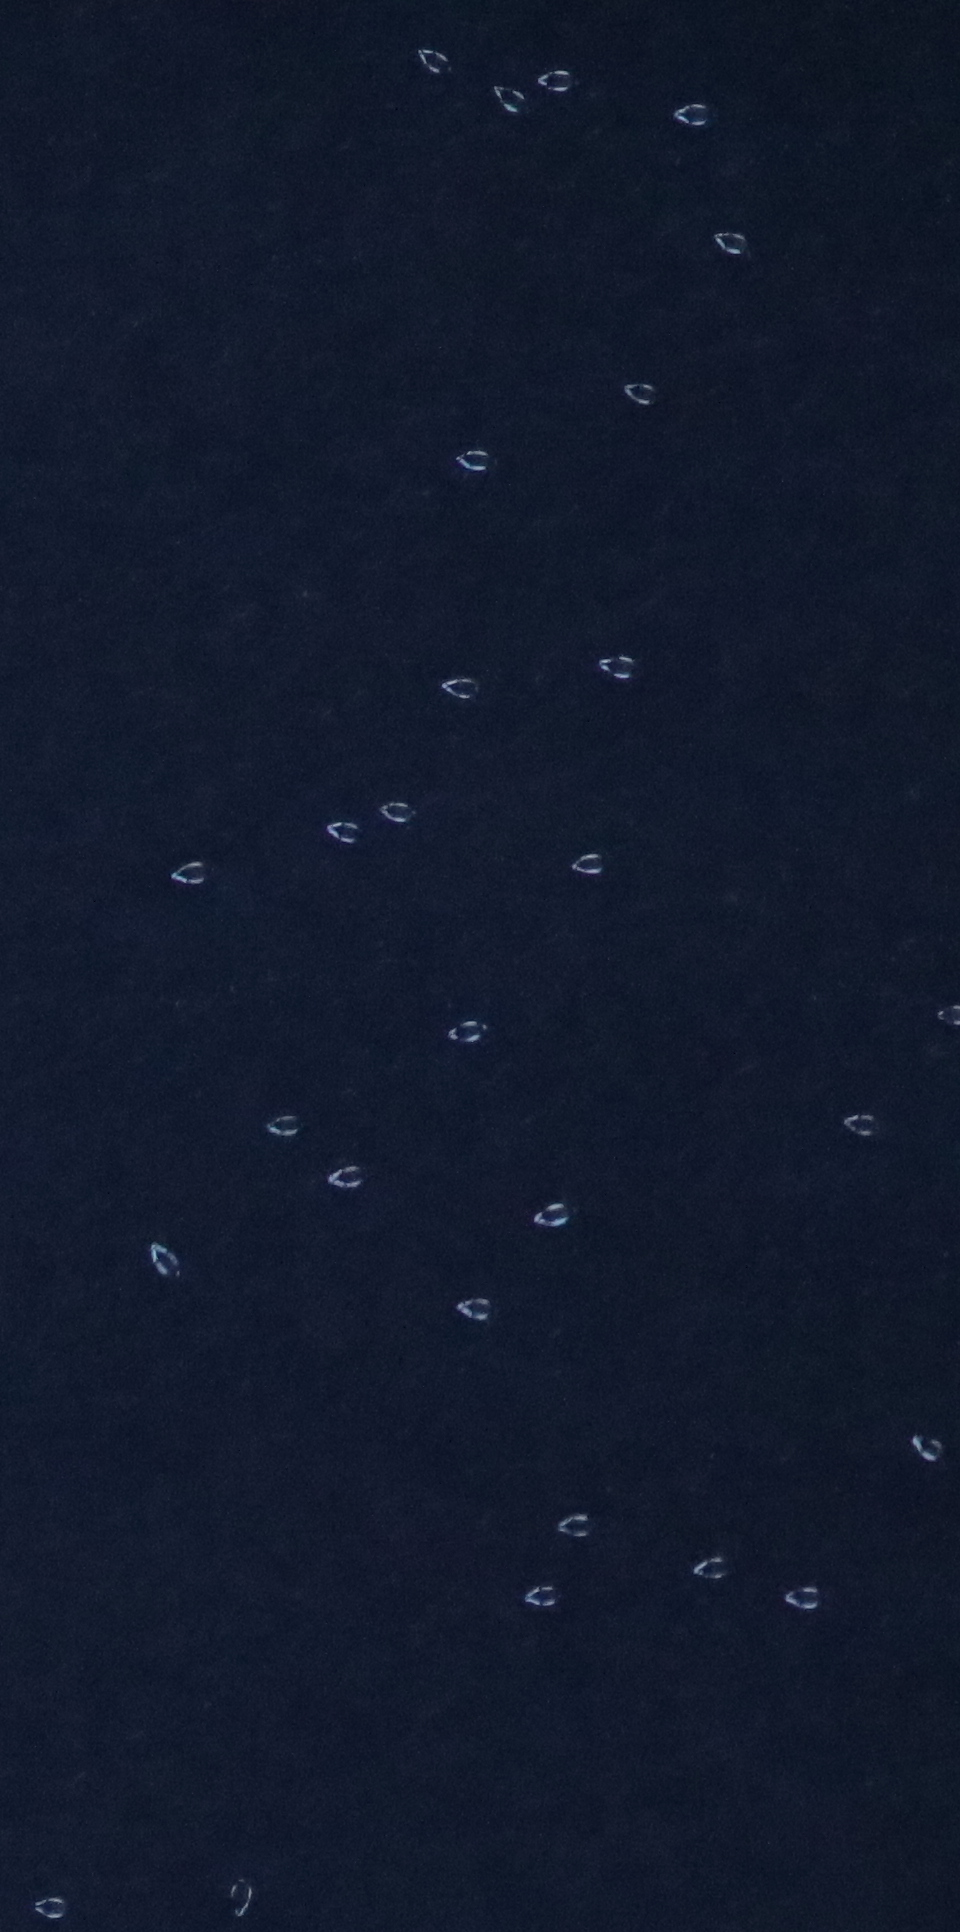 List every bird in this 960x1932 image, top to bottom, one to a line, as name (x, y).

brant (435, 62)
brant (559, 81)
brant (511, 101)
brant (698, 116)
brant (736, 243)
brant (643, 393)
brant (478, 461)
brant (622, 668)
brant (464, 688)
brant (399, 810)
brant (347, 833)
brant (588, 866)
brant (195, 873)
brant (954, 1017)
brant (469, 1032)
brant (286, 1125)
brant (865, 1125)
brant (350, 1177)
brant (555, 1215)
brant (165, 1262)
brant (480, 1308)
brant (930, 1447)
brant (579, 1526)
brant (716, 1569)
brant (544, 1598)
brant (807, 1599)
brant (241, 1895)
brant (54, 1906)